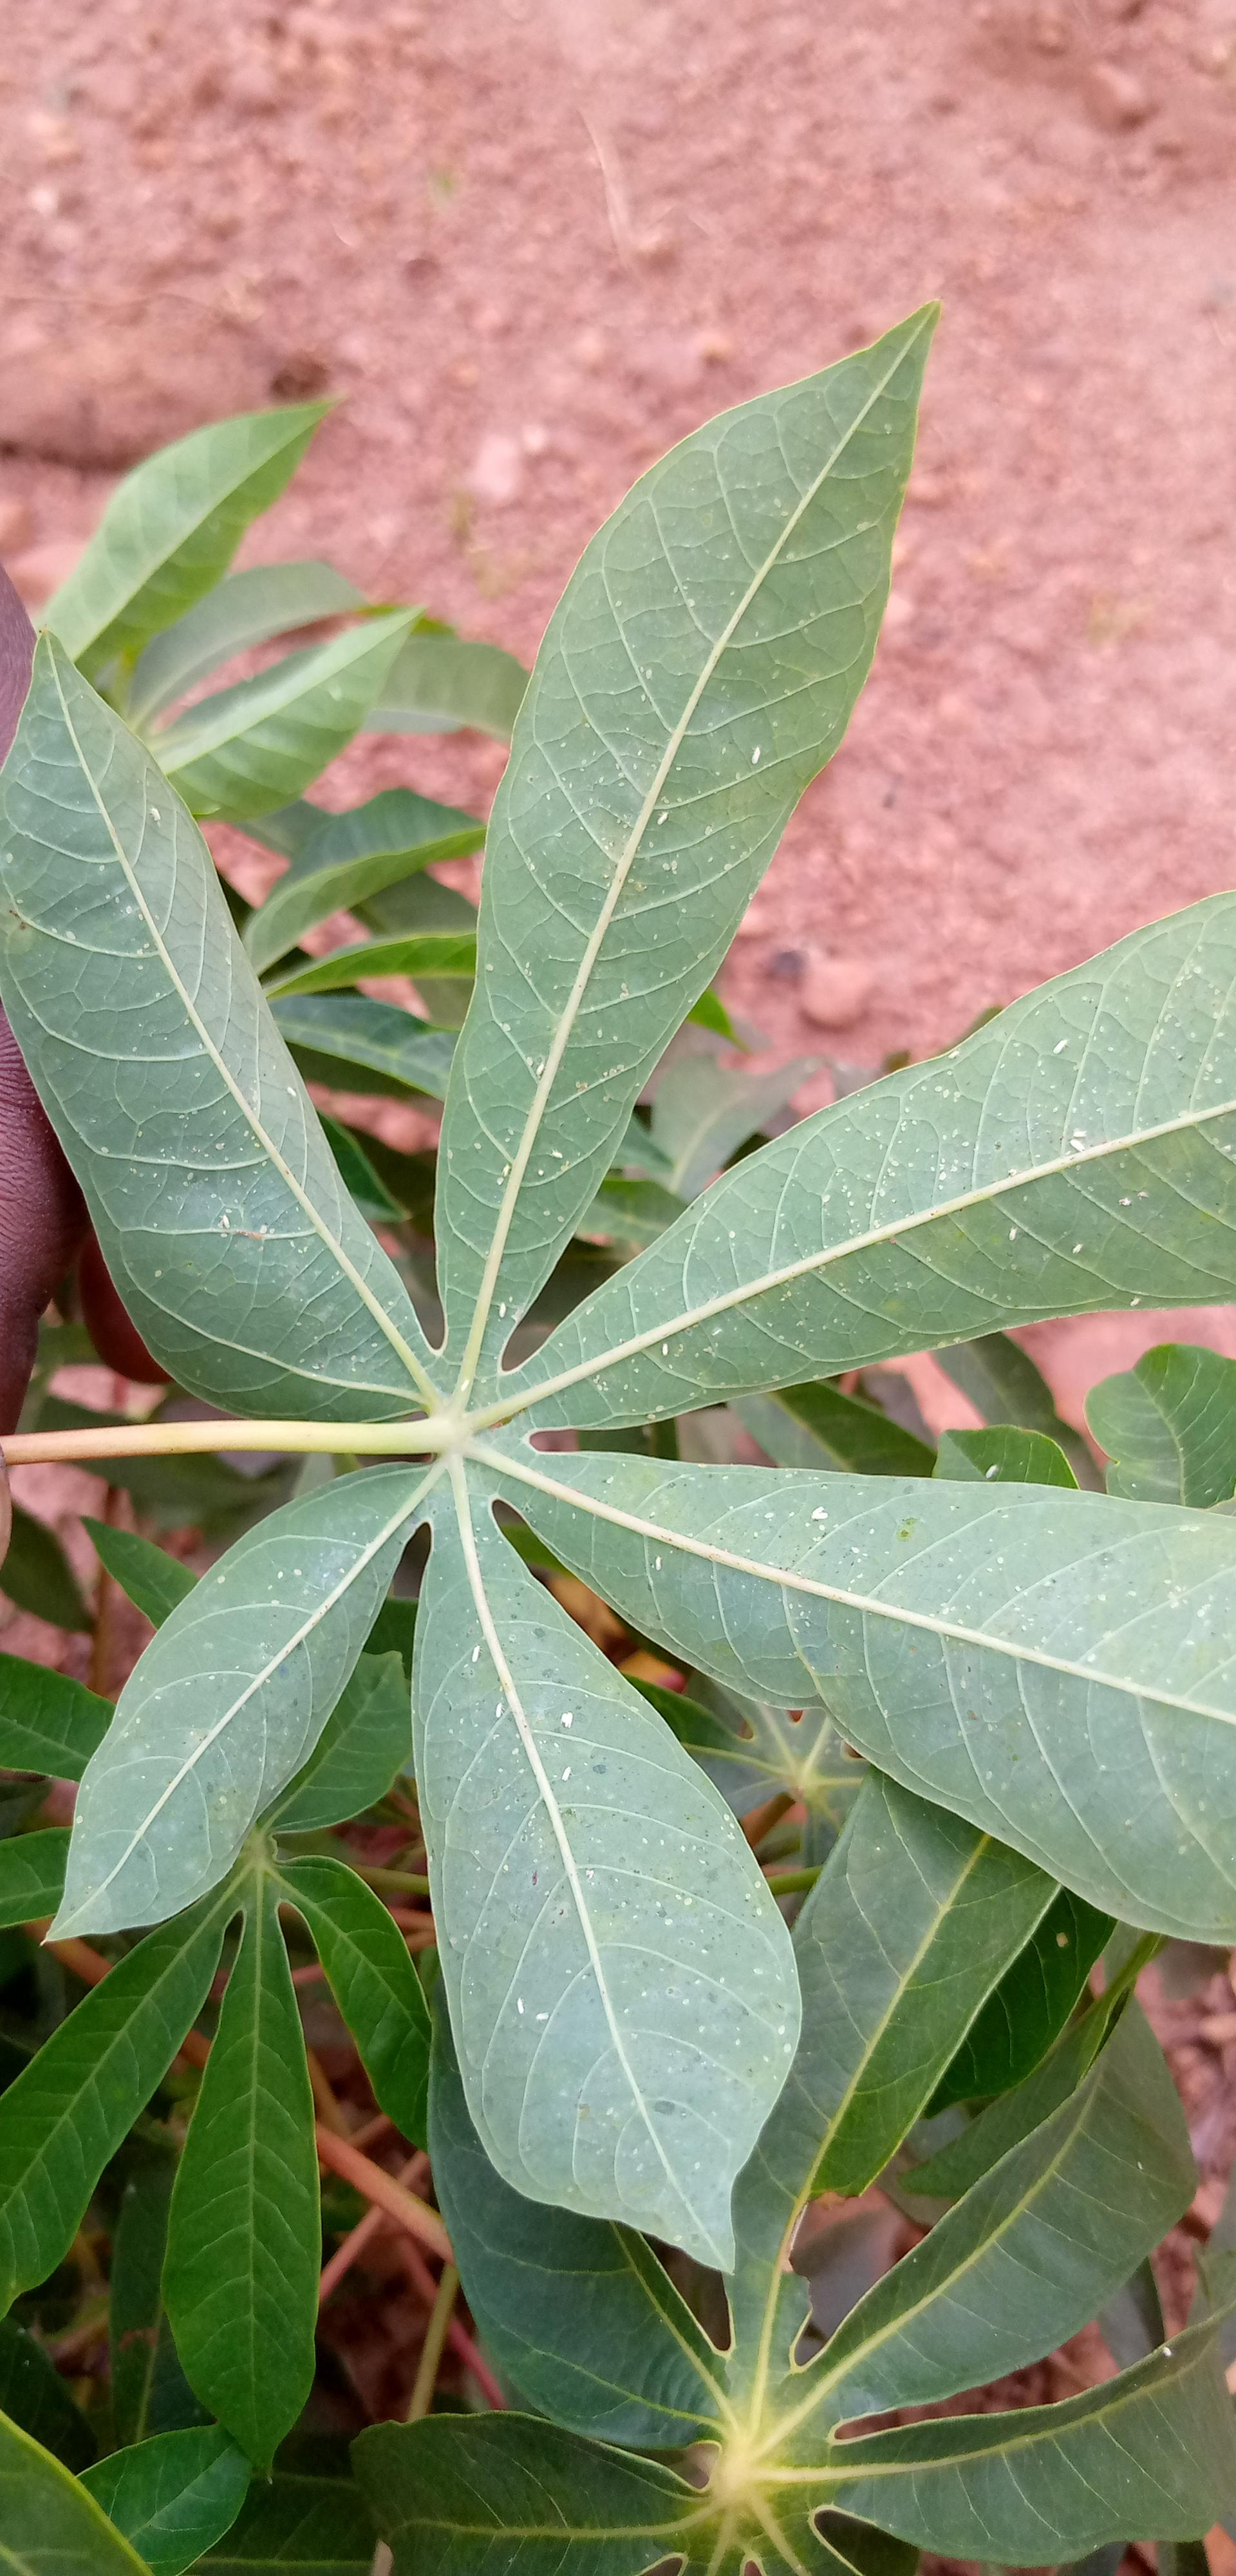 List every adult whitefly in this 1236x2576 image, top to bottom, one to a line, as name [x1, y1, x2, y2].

whitefly [750, 746, 764, 766]
whitefly [149, 806, 163, 823]
whitefly [655, 808, 671, 826]
whitefly [1052, 1037, 1071, 1055]
whitefly [947, 1049, 961, 1061]
whitefly [534, 1061, 545, 1076]
whitefly [284, 1084, 298, 1098]
whitefly [1072, 1128, 1088, 1139]
whitefly [1068, 1137, 1085, 1153]
whitefly [549, 1148, 565, 1161]
whitefly [501, 1162, 512, 1177]
whitefly [1136, 1188, 1148, 1199]
whitefly [1118, 1195, 1132, 1210]
whitefly [215, 1213, 232, 1230]
whitefly [1007, 1225, 1018, 1243]
whitefly [1070, 1242, 1084, 1256]
whitefly [1128, 1293, 1141, 1308]
whitefly [496, 1302, 509, 1320]
whitefly [660, 1340, 671, 1358]
whitefly [984, 1463, 998, 1479]
whitefly [811, 1506, 827, 1513]
whitefly [812, 1511, 830, 1522]
whitefly [653, 1555, 664, 1572]
whitefly [471, 1643, 482, 1662]
whitefly [493, 1701, 503, 1719]
whitefly [566, 1710, 577, 1728]
whitefly [561, 1710, 567, 1728]
whitefly [561, 1765, 574, 1781]
whitefly [516, 1998, 526, 2015]
whitefly [534, 2011, 549, 2022]